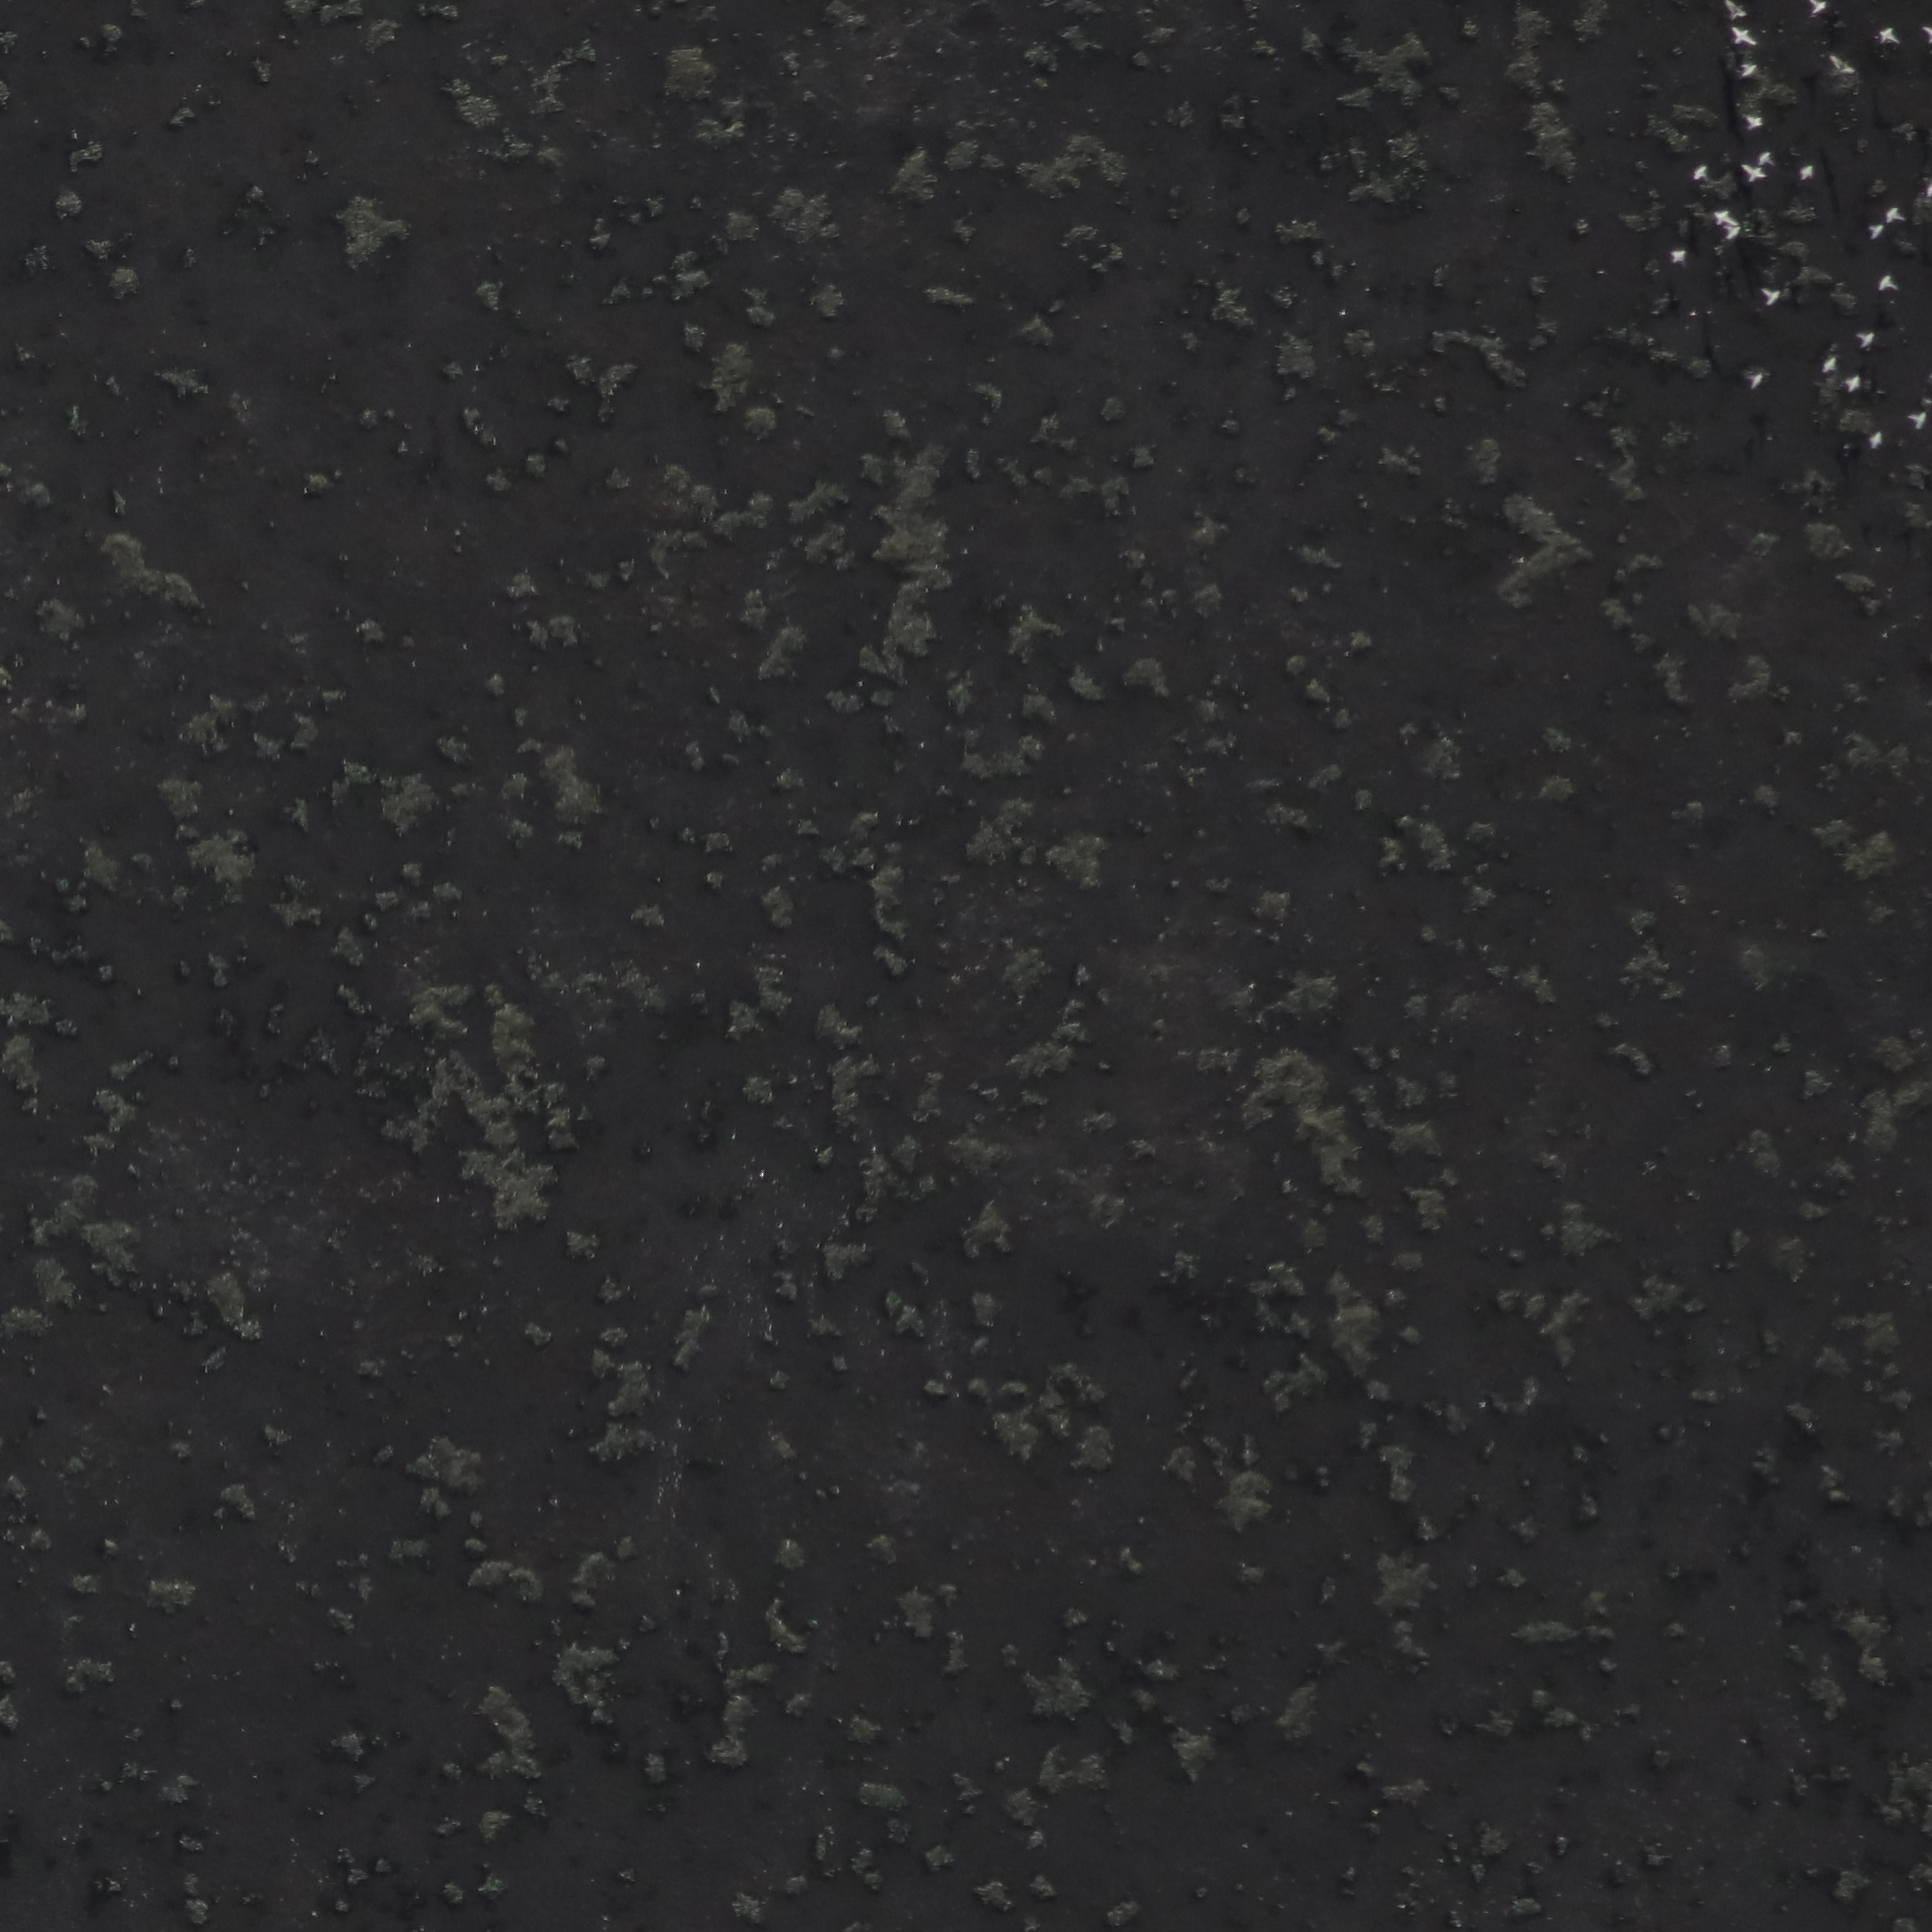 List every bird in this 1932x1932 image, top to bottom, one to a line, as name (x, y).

gull (1820, 5)
gull (1733, 12)
gull (1744, 34)
gull (1892, 35)
gull (1841, 66)
gull (1748, 68)
gull (1755, 117)
gull (1765, 154)
gull (1806, 169)
gull (1703, 173)
gull (1756, 175)
gull (1895, 215)
gull (1728, 221)
gull (1874, 228)
gull (1680, 254)
gull (1886, 278)
gull (1772, 296)
gull (1869, 337)
gull (1829, 366)
gull (1753, 380)
gull (1855, 390)
gull (1918, 420)
gull (1875, 438)